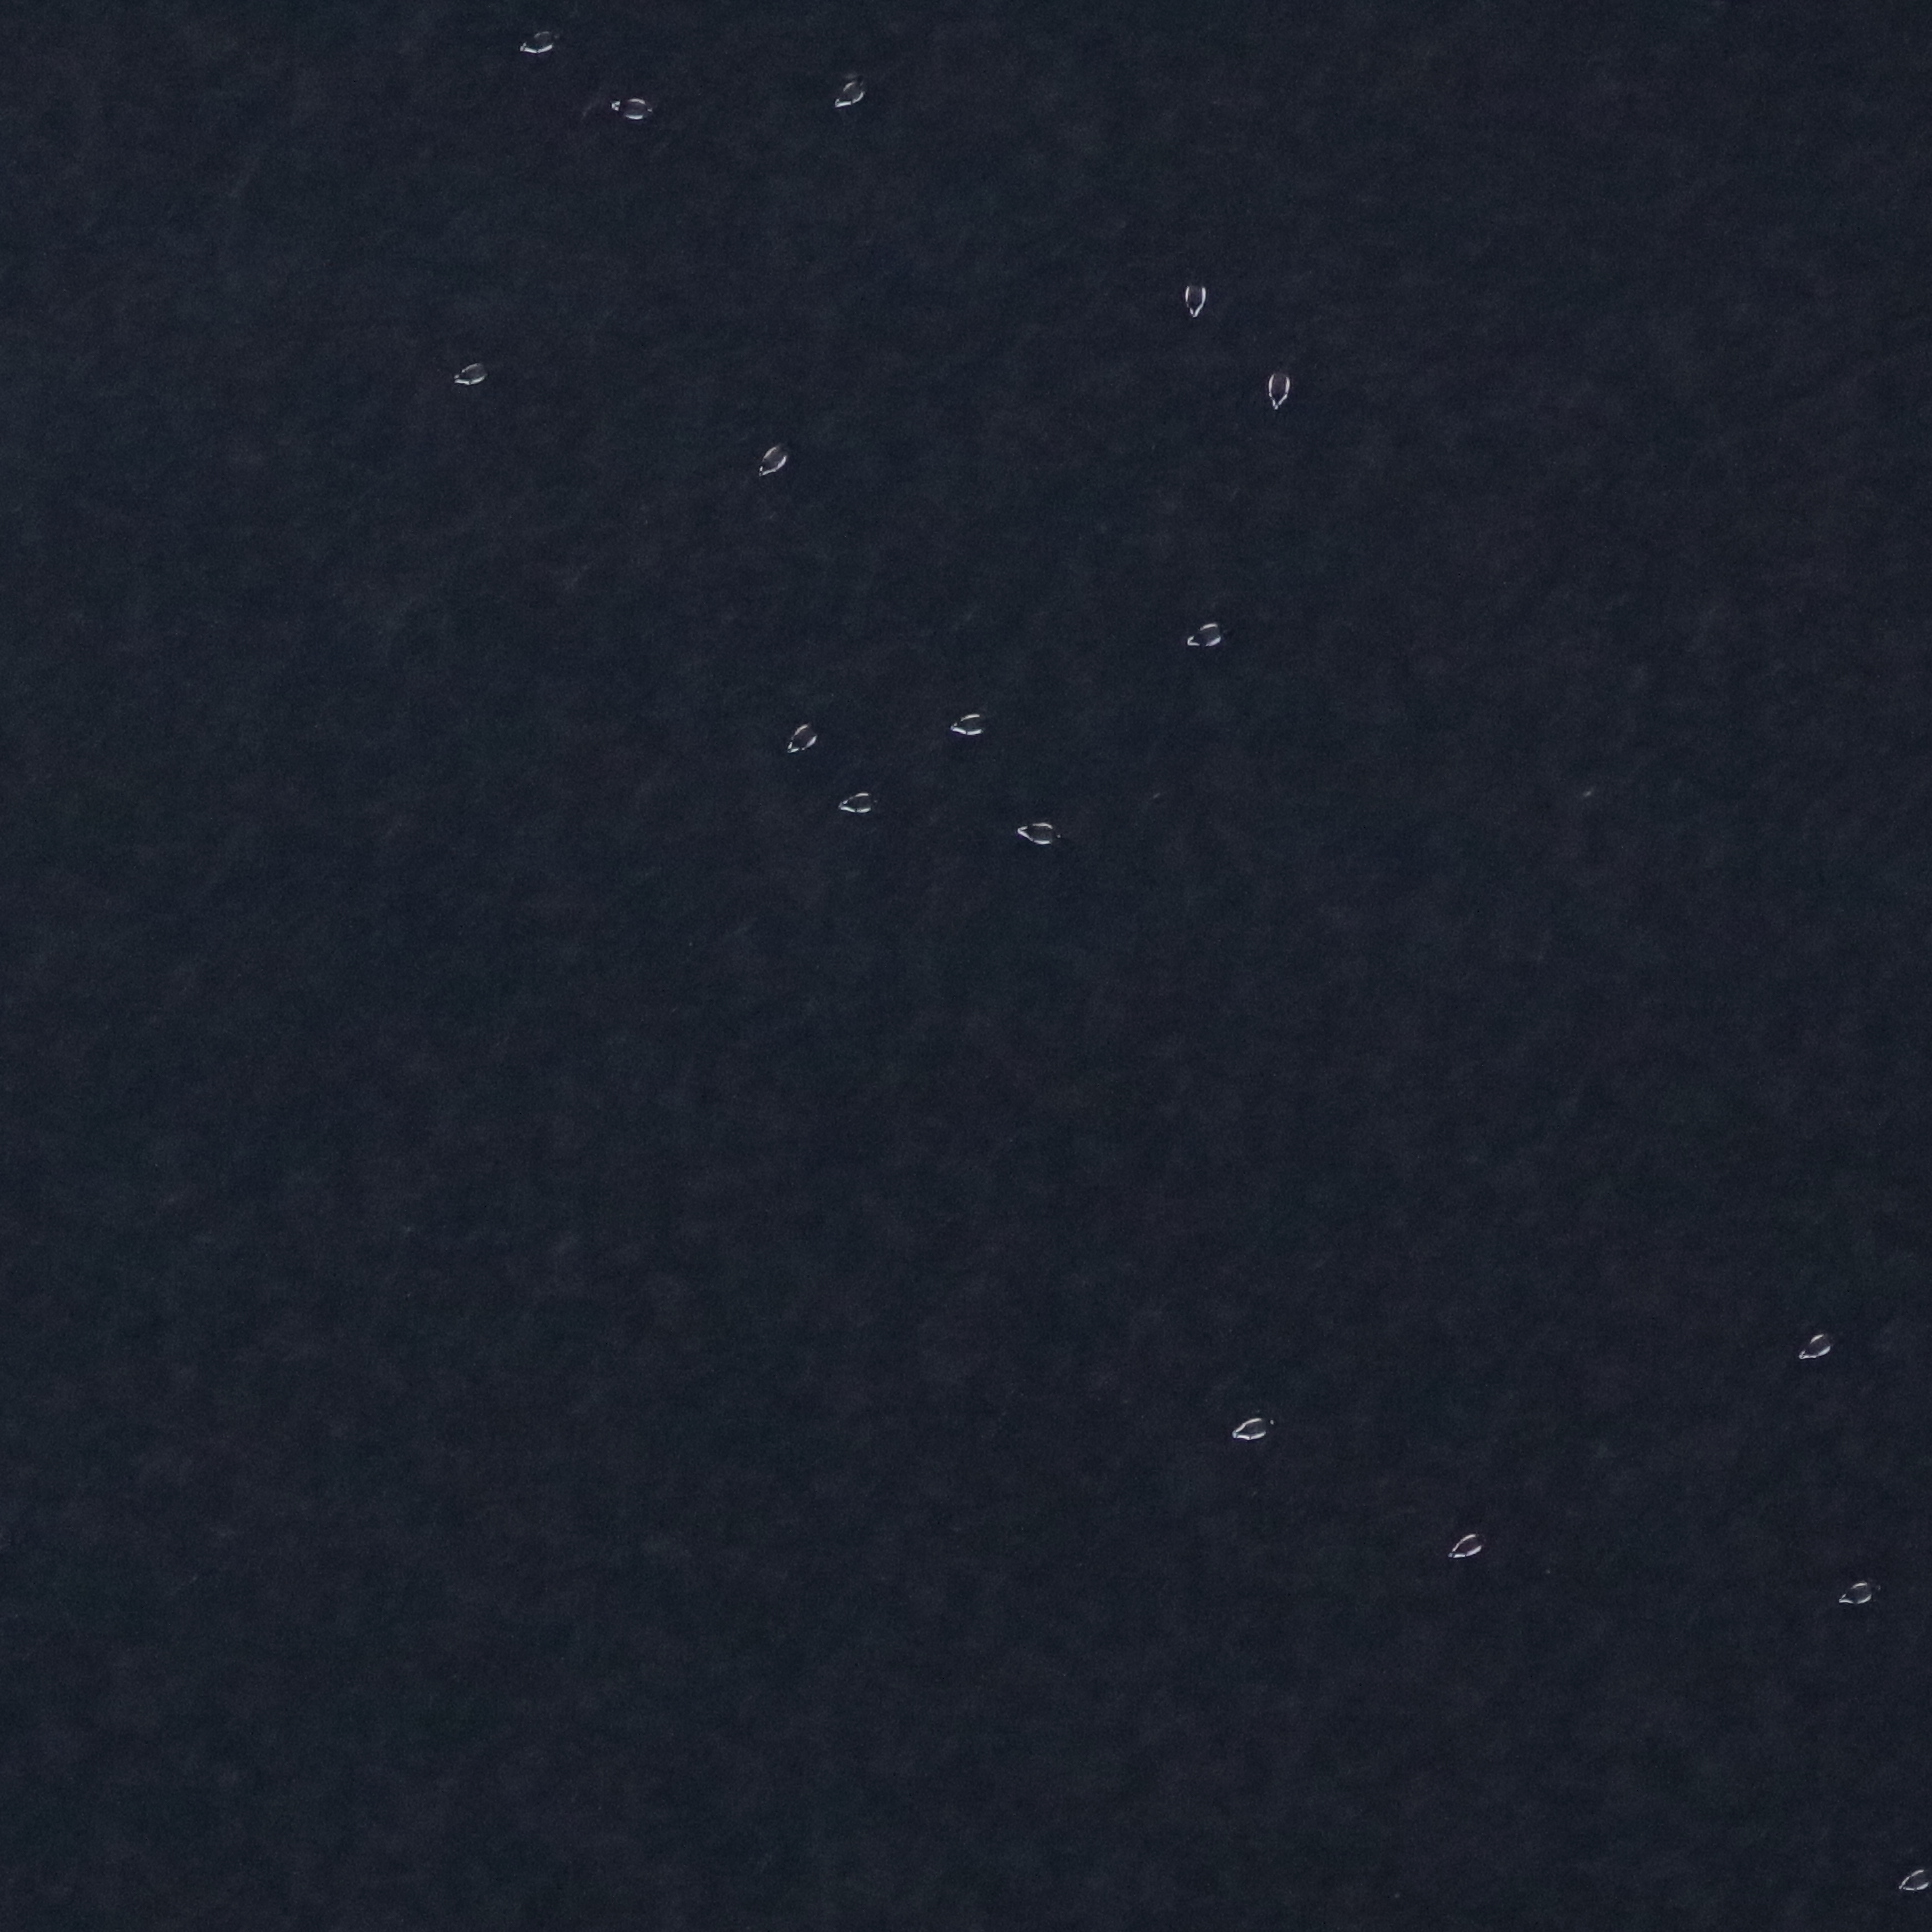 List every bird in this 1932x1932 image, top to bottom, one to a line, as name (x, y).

brant (540, 42)
brant (851, 90)
brant (633, 108)
brant (1195, 296)
brant (472, 374)
brant (1277, 387)
brant (772, 459)
brant (1207, 633)
brant (969, 723)
brant (801, 737)
brant (858, 802)
brant (1040, 833)
brant (1818, 1346)
brant (1254, 1428)
brant (1468, 1545)
brant (1858, 1593)
brant (1917, 1879)